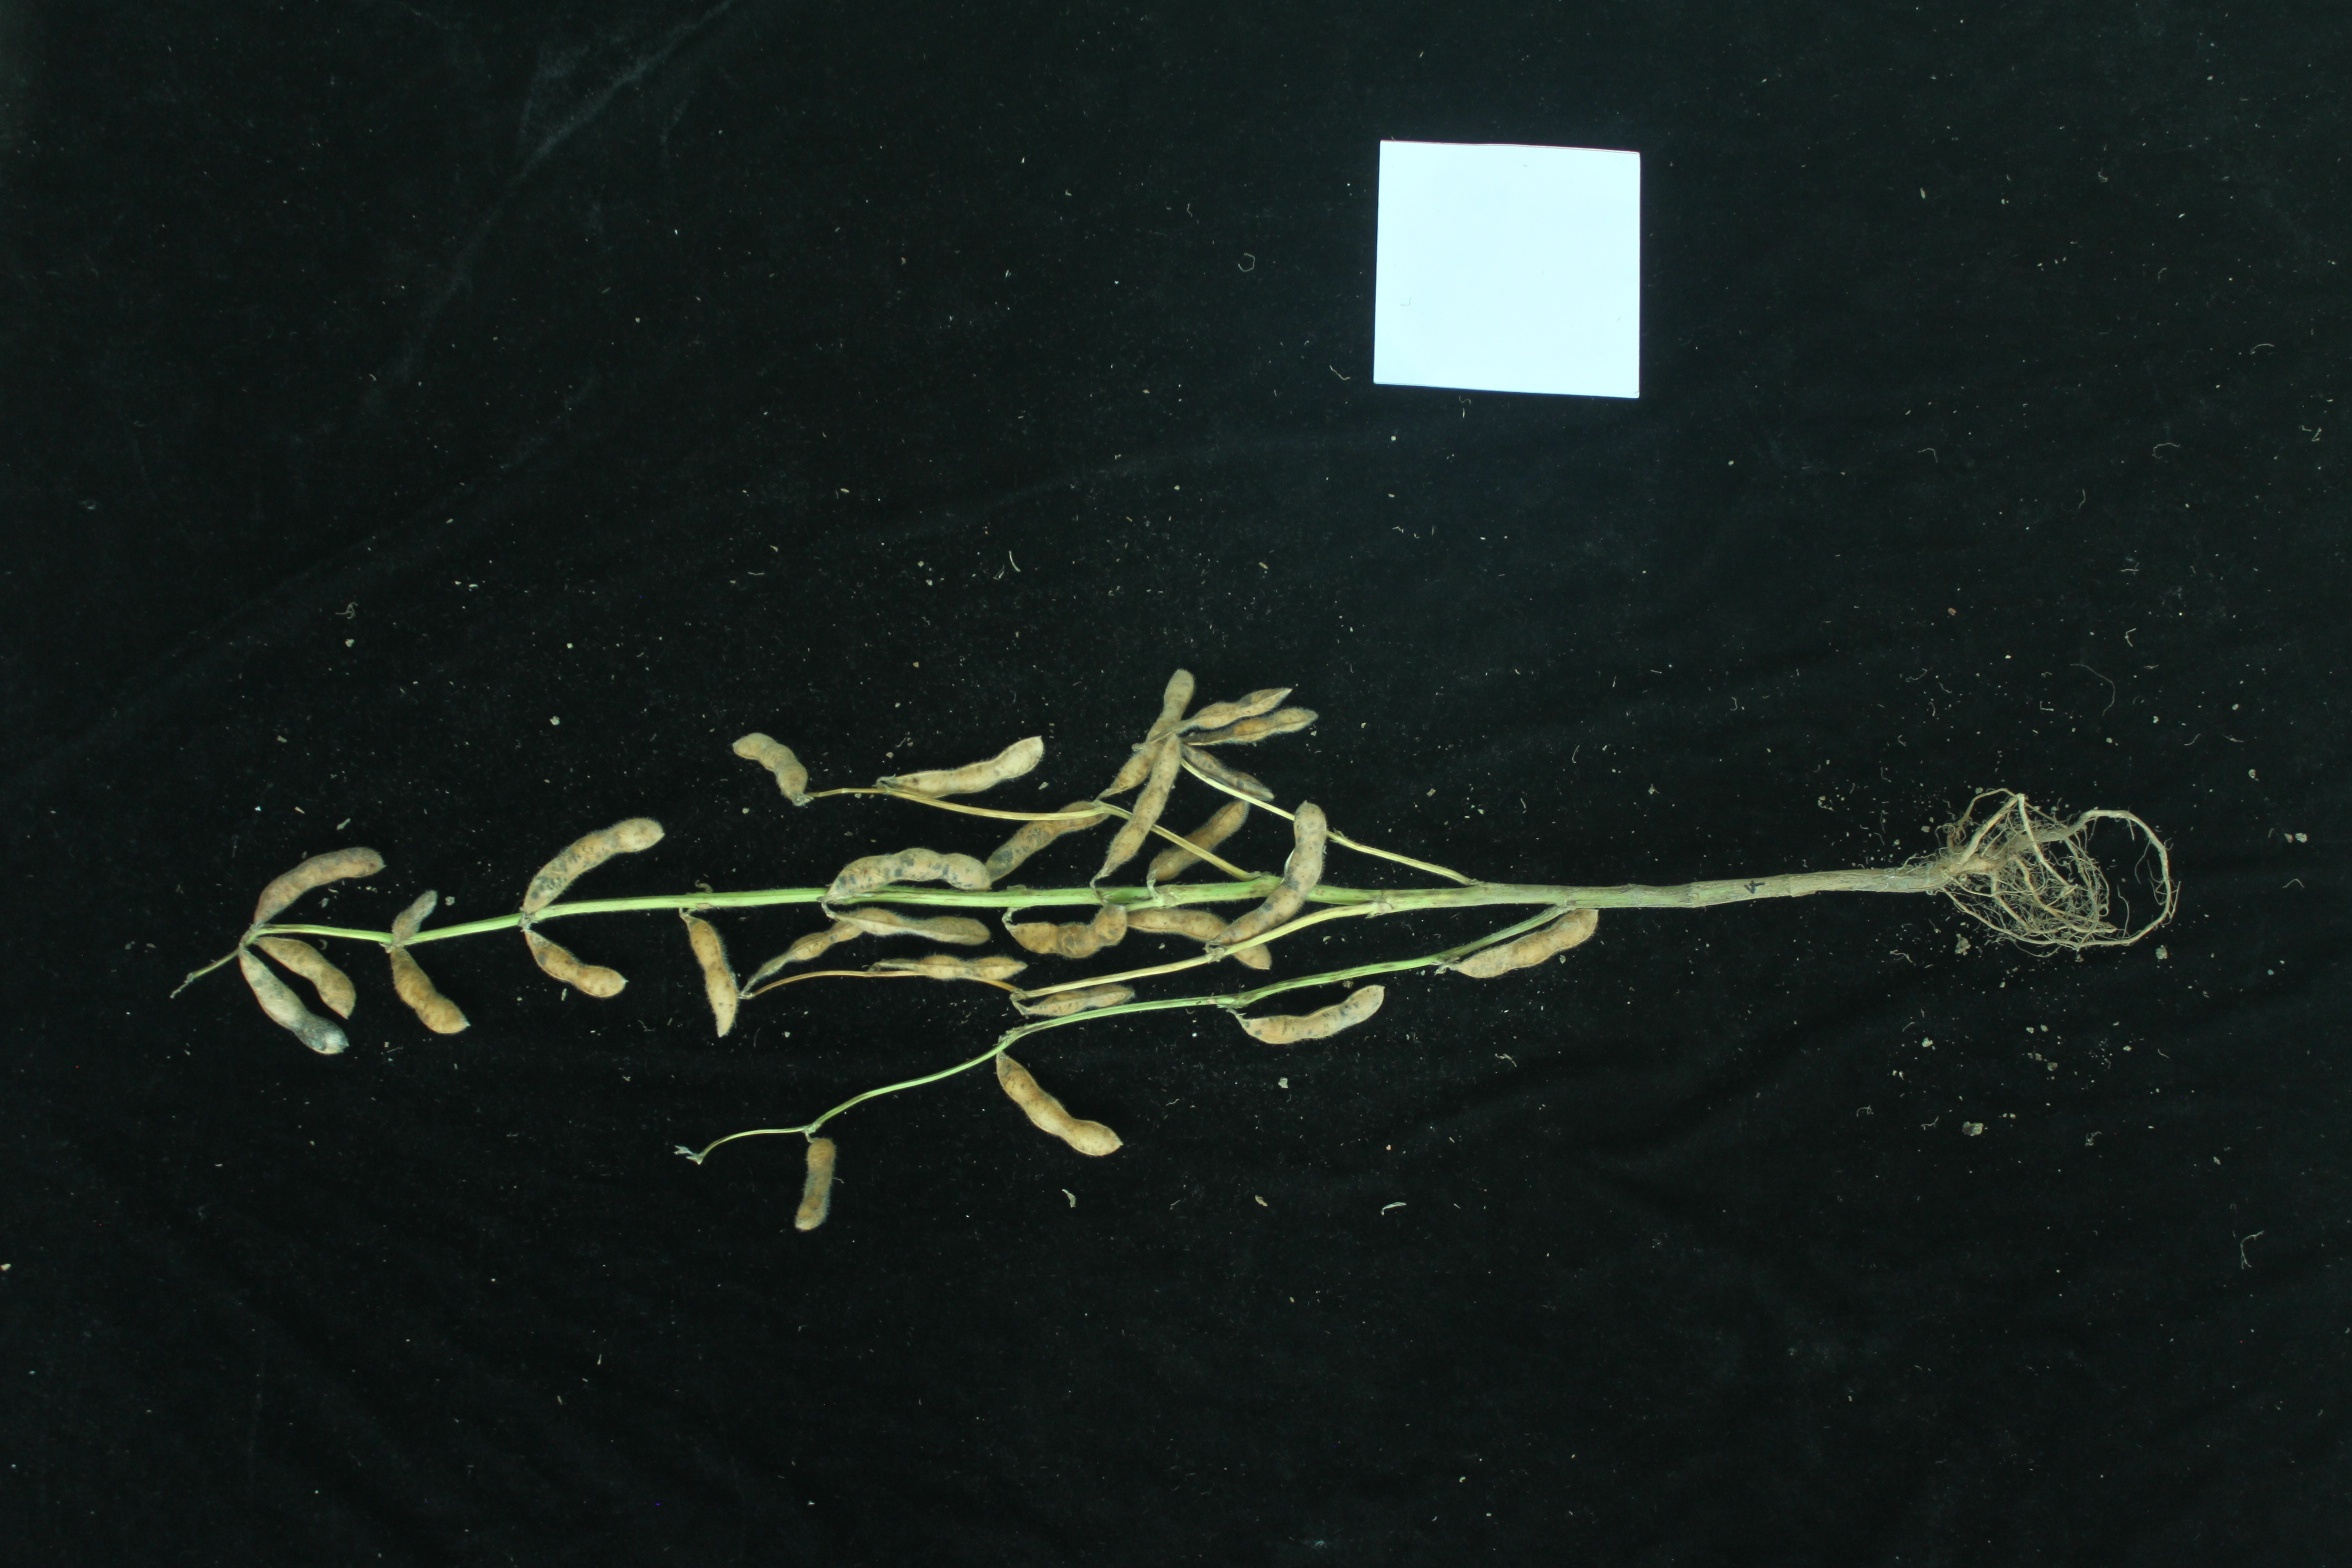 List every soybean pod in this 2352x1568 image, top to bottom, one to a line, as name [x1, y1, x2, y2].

soybean pod [1099, 672, 1194, 800]
soybean pod [1179, 689, 1292, 732]
soybean pod [1183, 708, 1318, 746]
soybean pod [732, 733, 808, 808]
soybean pod [1094, 734, 1179, 879]
soybean pod [878, 739, 1044, 799]
soybean pod [1183, 744, 1274, 801]
soybean pod [1148, 800, 1249, 890]
soybean pod [986, 803, 1110, 880]
soybean pod [1207, 805, 1327, 947]
soybean pod [524, 819, 663, 920]
soybean pod [249, 848, 384, 937]
soybean pod [821, 850, 991, 906]
soybean pod [393, 891, 435, 949]
soybean pod [1003, 898, 1128, 958]
soybean pod [1454, 908, 1599, 978]
soybean pod [830, 910, 990, 944]
soybean pod [1126, 910, 1270, 970]
soybean pod [682, 916, 738, 1039]
soybean pod [746, 918, 865, 991]
soybean pod [522, 928, 629, 999]
soybean pod [253, 938, 354, 1015]
soybean pod [238, 946, 346, 1055]
soybean pod [392, 949, 469, 1035]
soybean pod [875, 956, 1026, 984]
soybean pod [1017, 984, 1134, 1018]
soybean pod [1233, 986, 1385, 1044]
soybean pod [997, 1051, 1125, 1157]
soybean pod [795, 1139, 835, 1231]